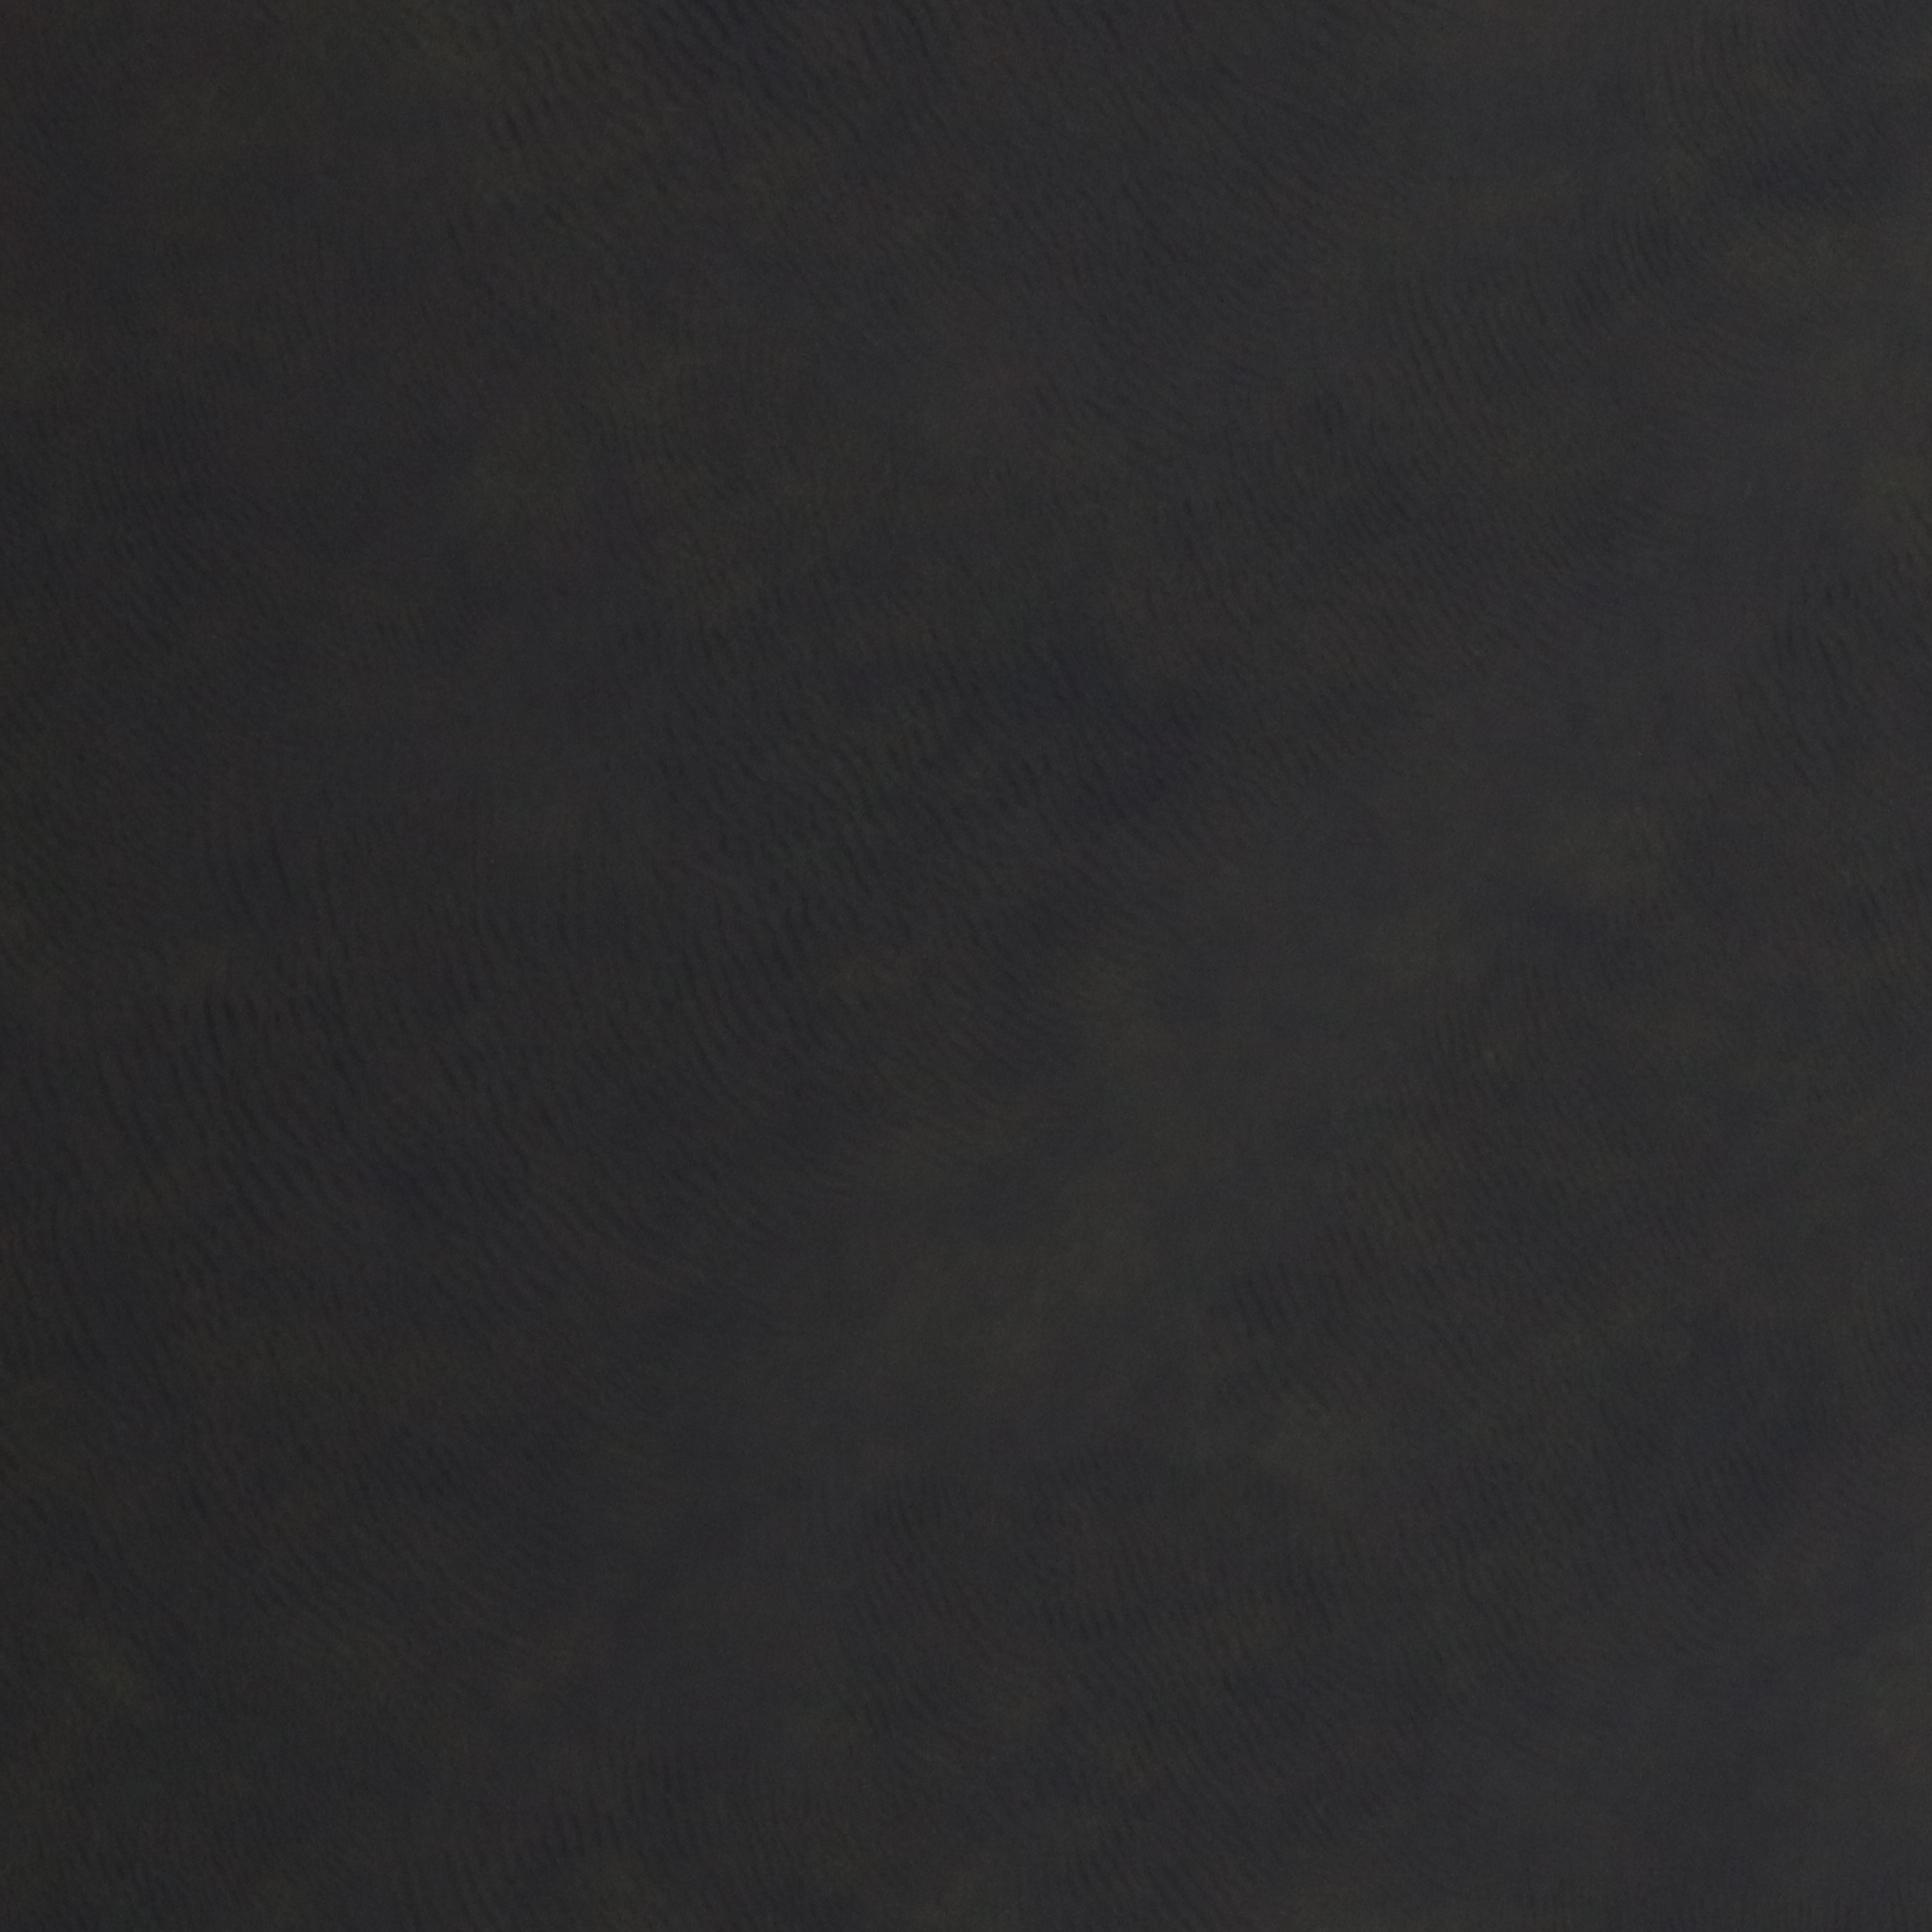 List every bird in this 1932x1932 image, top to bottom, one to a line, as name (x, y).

None